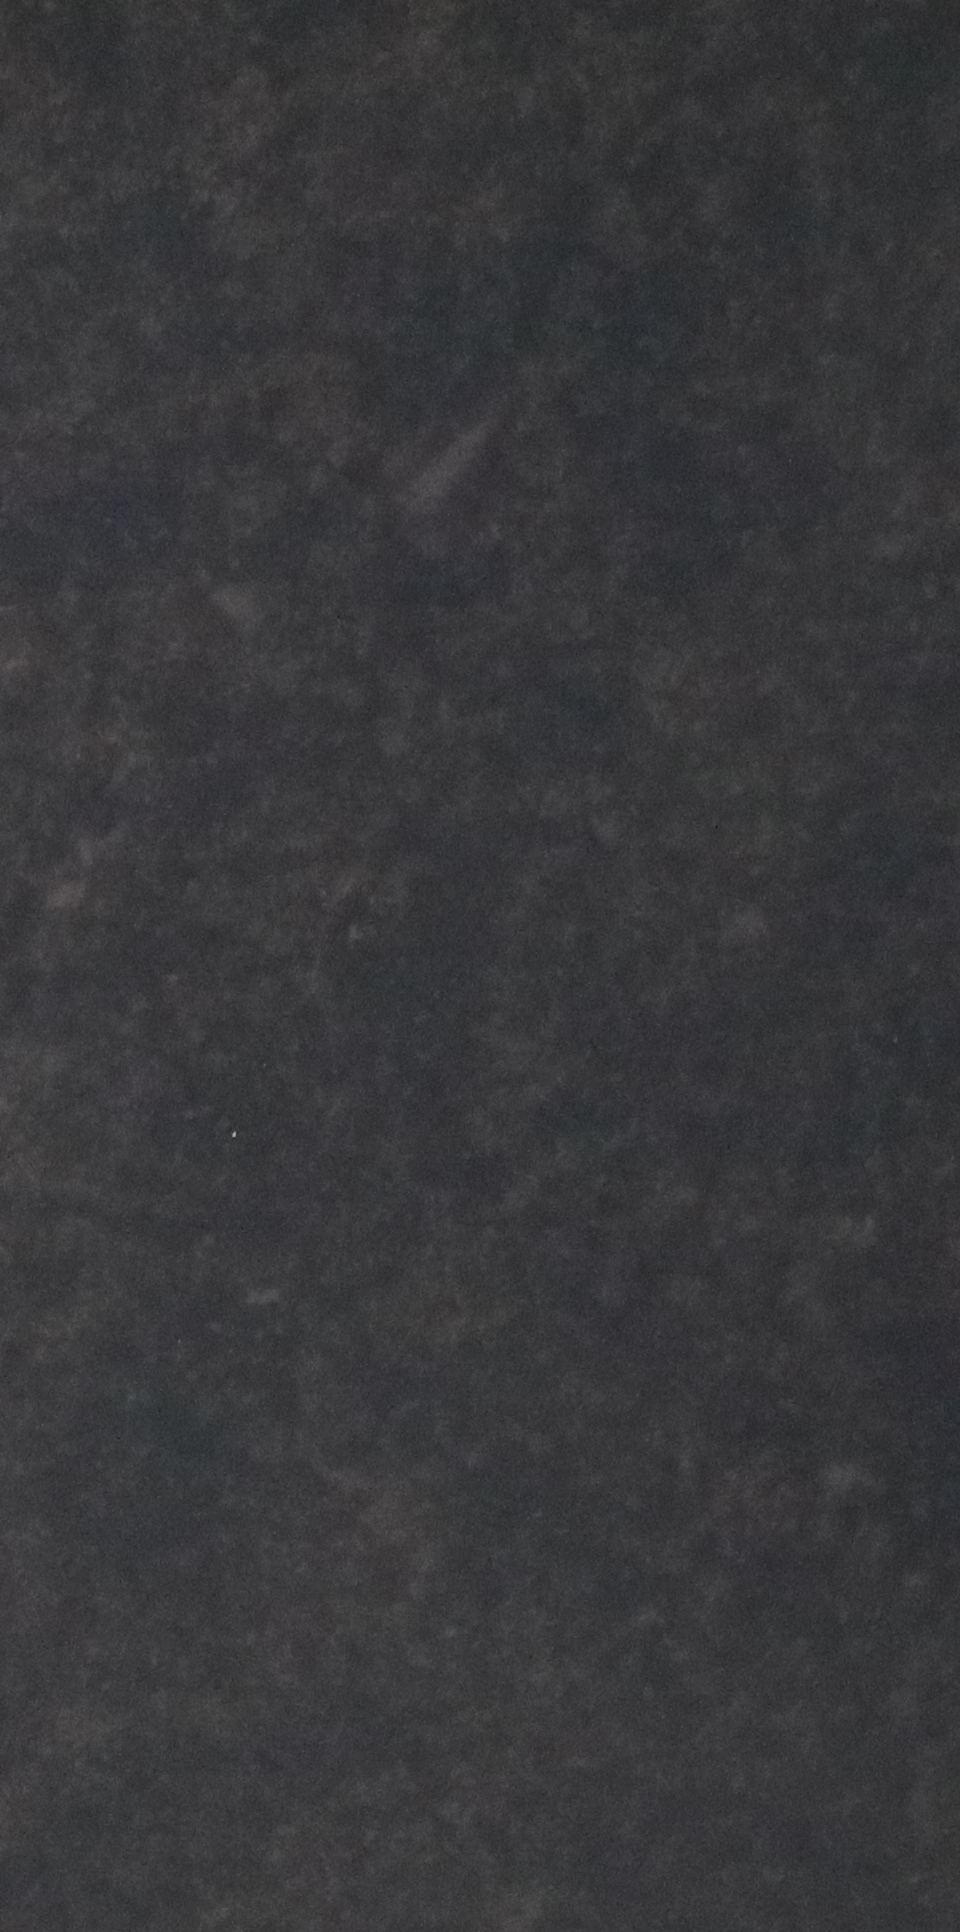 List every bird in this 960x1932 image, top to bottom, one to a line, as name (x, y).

None